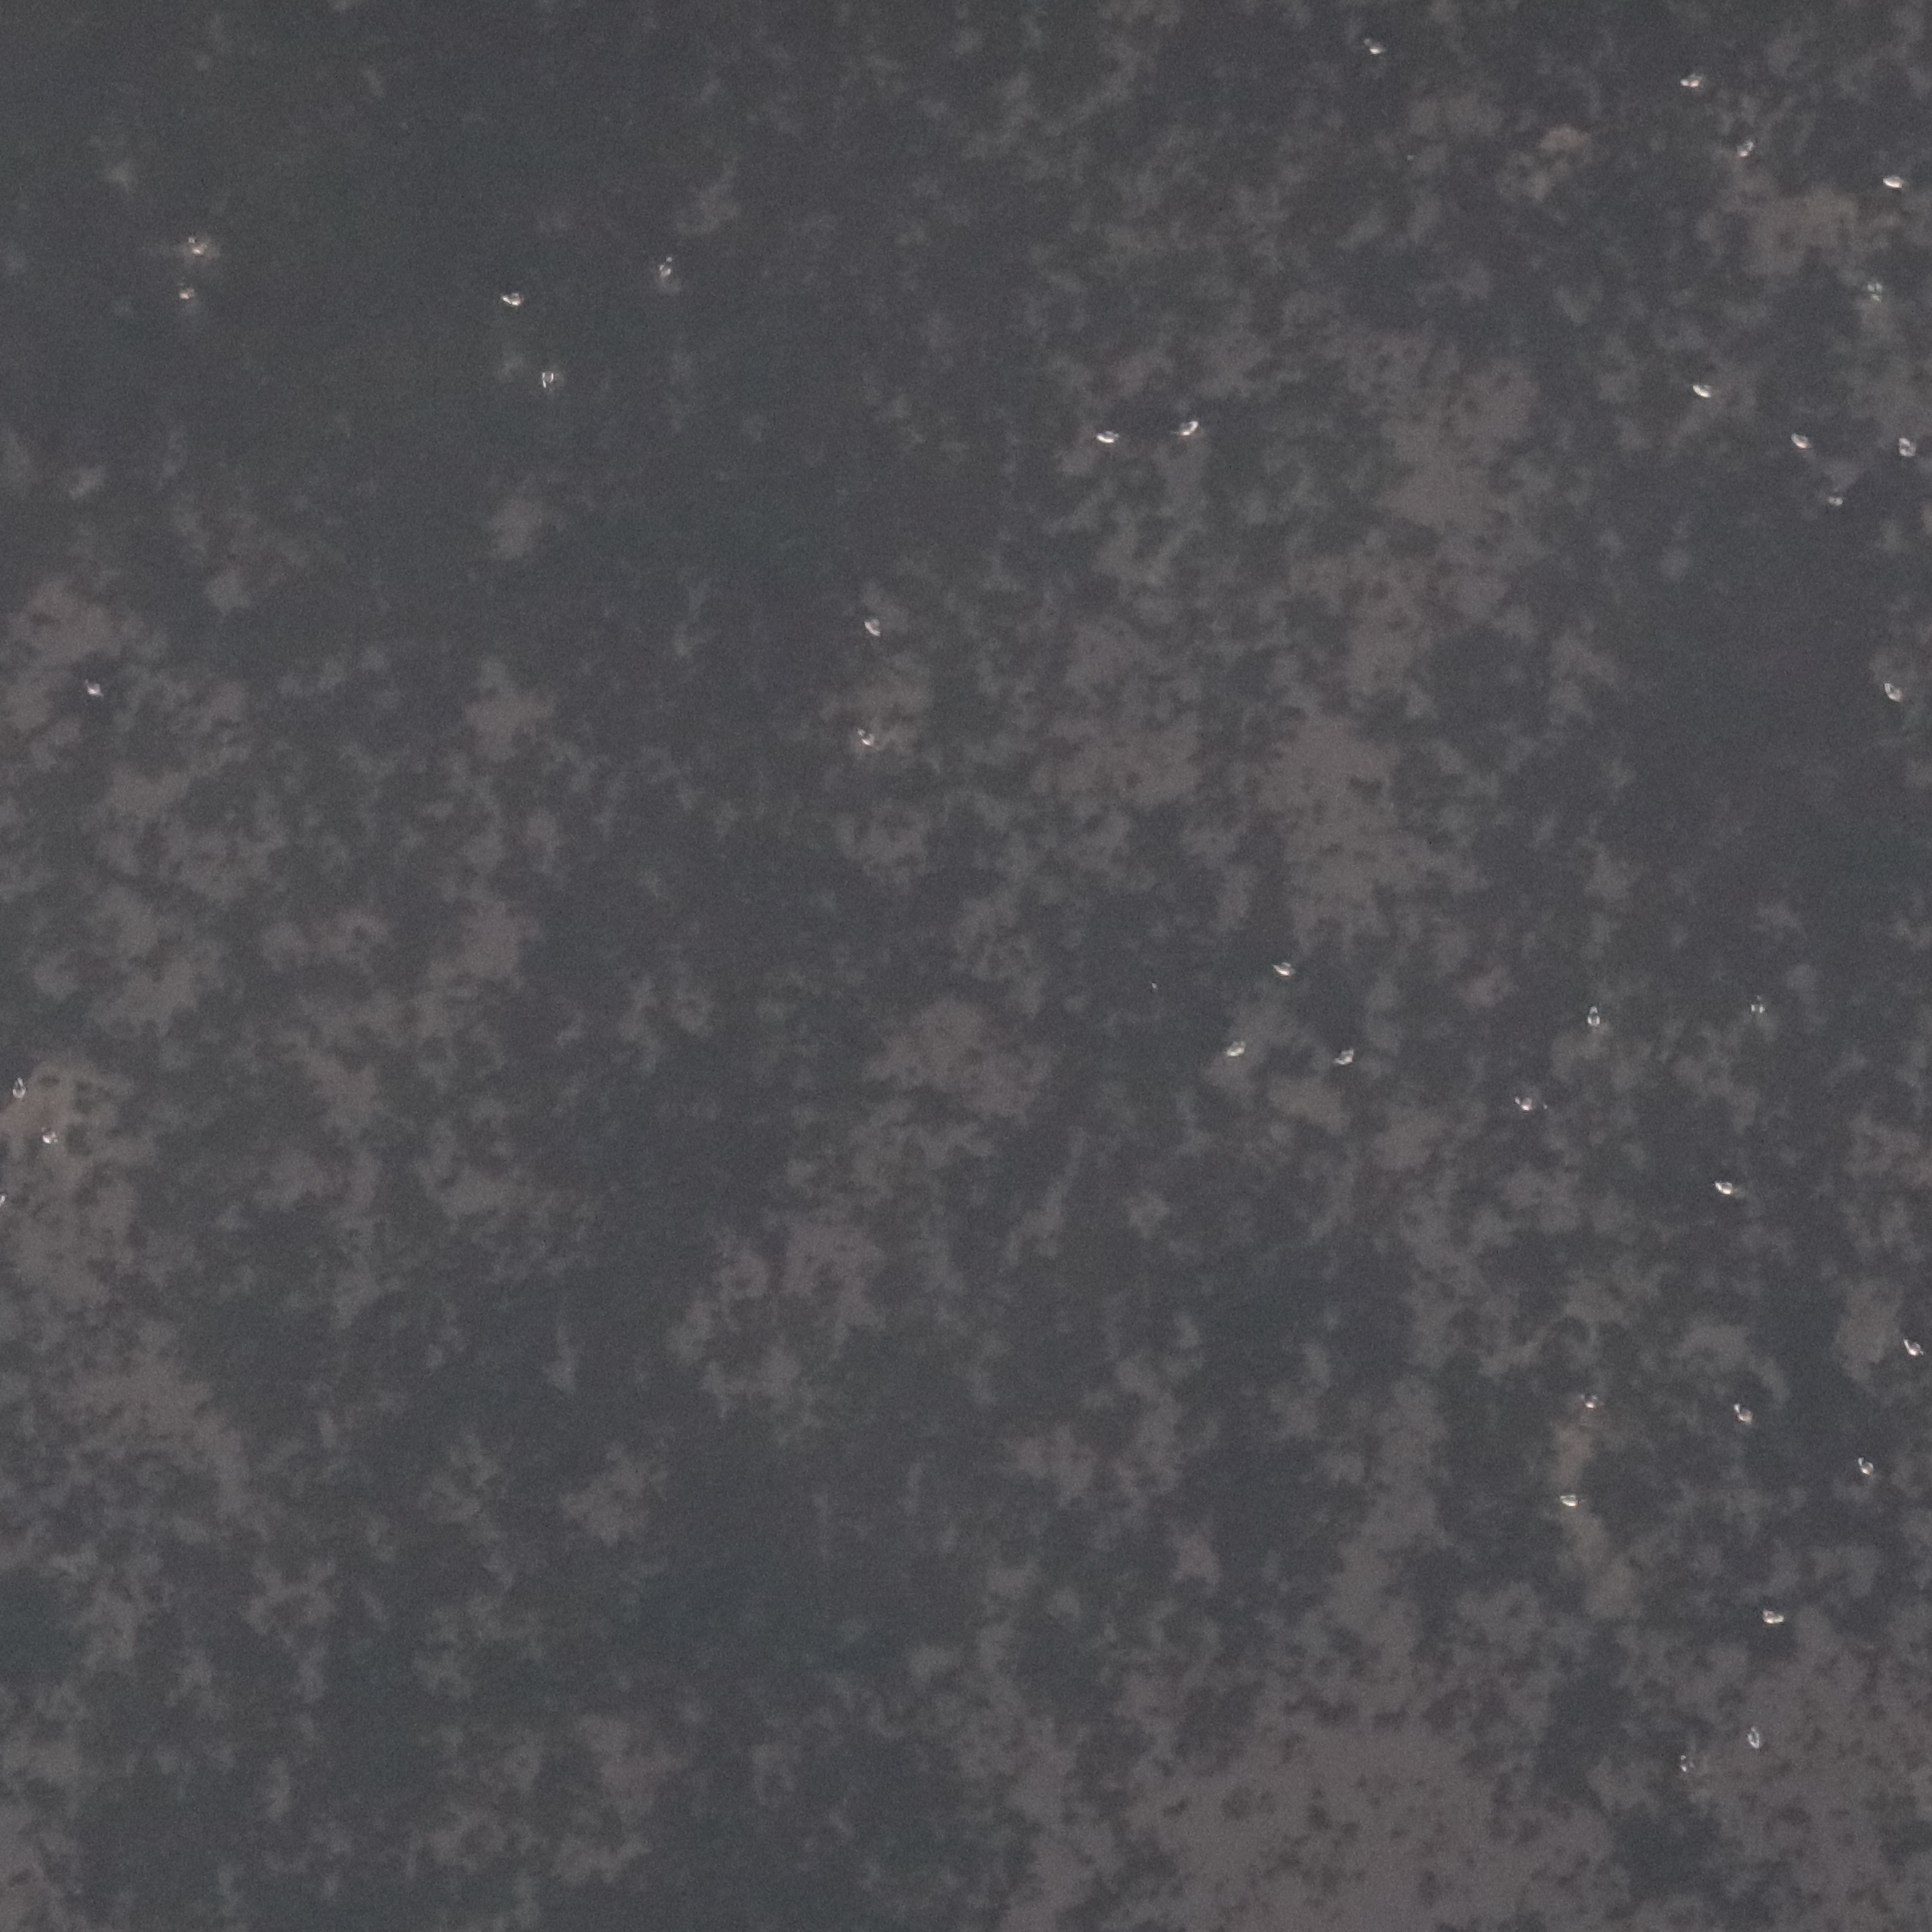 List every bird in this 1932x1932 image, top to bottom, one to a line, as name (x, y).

brant (1373, 43)
brant (1688, 76)
brant (1741, 148)
brant (1894, 180)
brant (199, 248)
brant (667, 268)
brant (187, 290)
brant (1875, 291)
brant (514, 299)
brant (548, 379)
brant (1704, 388)
brant (1192, 427)
brant (1108, 438)
brant (1803, 441)
brant (1903, 450)
brant (1831, 493)
brant (871, 626)
brant (93, 686)
brant (1893, 695)
brant (868, 739)
brant (1285, 968)
brant (1757, 1009)
brant (1594, 1018)
brant (1237, 1048)
brant (1345, 1060)
brant (19, 1088)
brant (1525, 1102)
brant (48, 1136)
brant (1726, 1187)
brant (1914, 1348)
brant (1589, 1401)
brant (1744, 1414)
brant (1867, 1468)
brant (1571, 1500)
brant (1772, 1616)
brant (1753, 1734)
brant (1685, 1763)